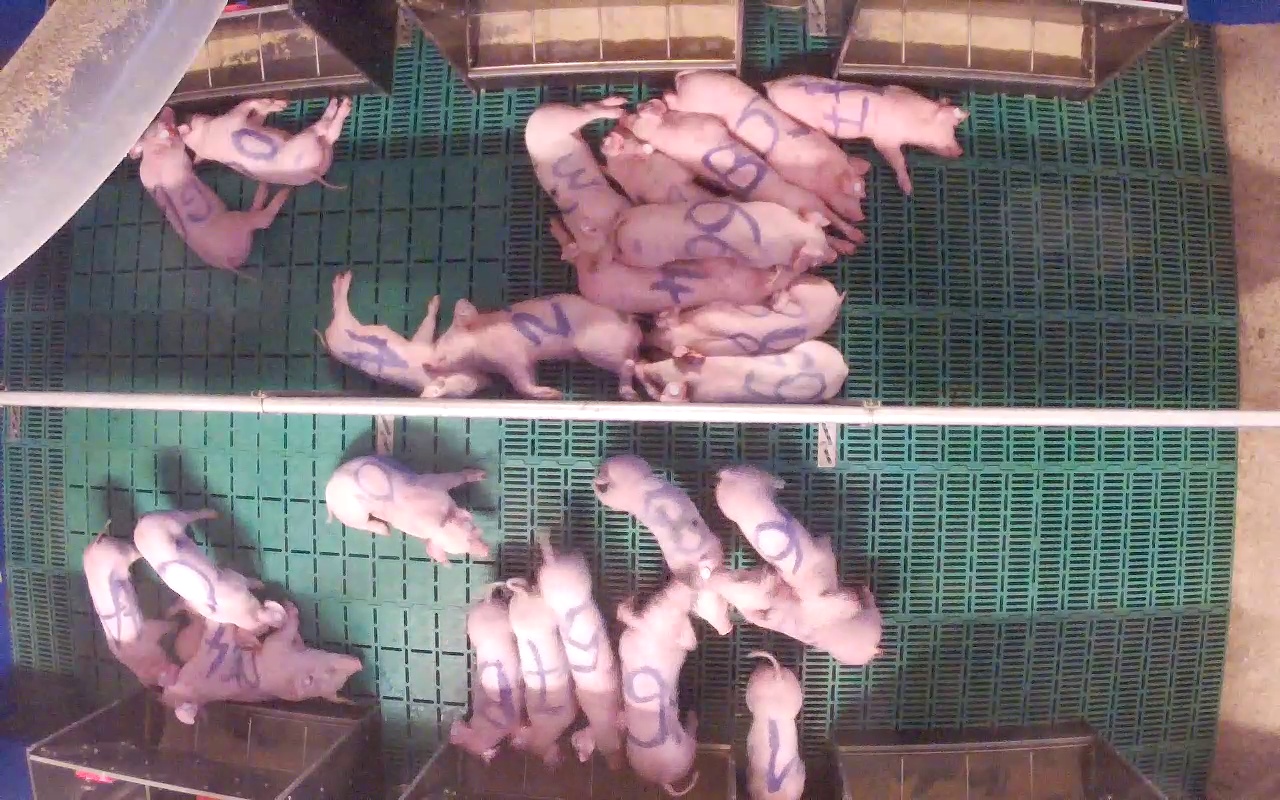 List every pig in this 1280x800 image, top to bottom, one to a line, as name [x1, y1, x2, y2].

pig [663, 72, 869, 222]
pig [765, 73, 971, 198]
pig [523, 95, 639, 266]
pig [179, 98, 352, 194]
pig [620, 100, 864, 253]
pig [128, 104, 289, 283]
pig [594, 123, 738, 207]
pig [613, 203, 836, 275]
pig [552, 215, 801, 315]
pig [313, 272, 490, 397]
pig [642, 275, 846, 360]
pig [422, 294, 640, 402]
pig [642, 340, 850, 404]
pig [325, 456, 490, 571]
pig [591, 456, 736, 635]
pig [713, 466, 863, 630]
pig [134, 508, 288, 652]
pig [82, 521, 179, 693]
pig [535, 535, 628, 774]
pig [710, 565, 886, 668]
pig [505, 577, 581, 771]
pig [617, 577, 700, 797]
pig [449, 582, 524, 765]
pig [149, 597, 282, 725]
pig [174, 608, 366, 705]
pig [746, 649, 807, 799]